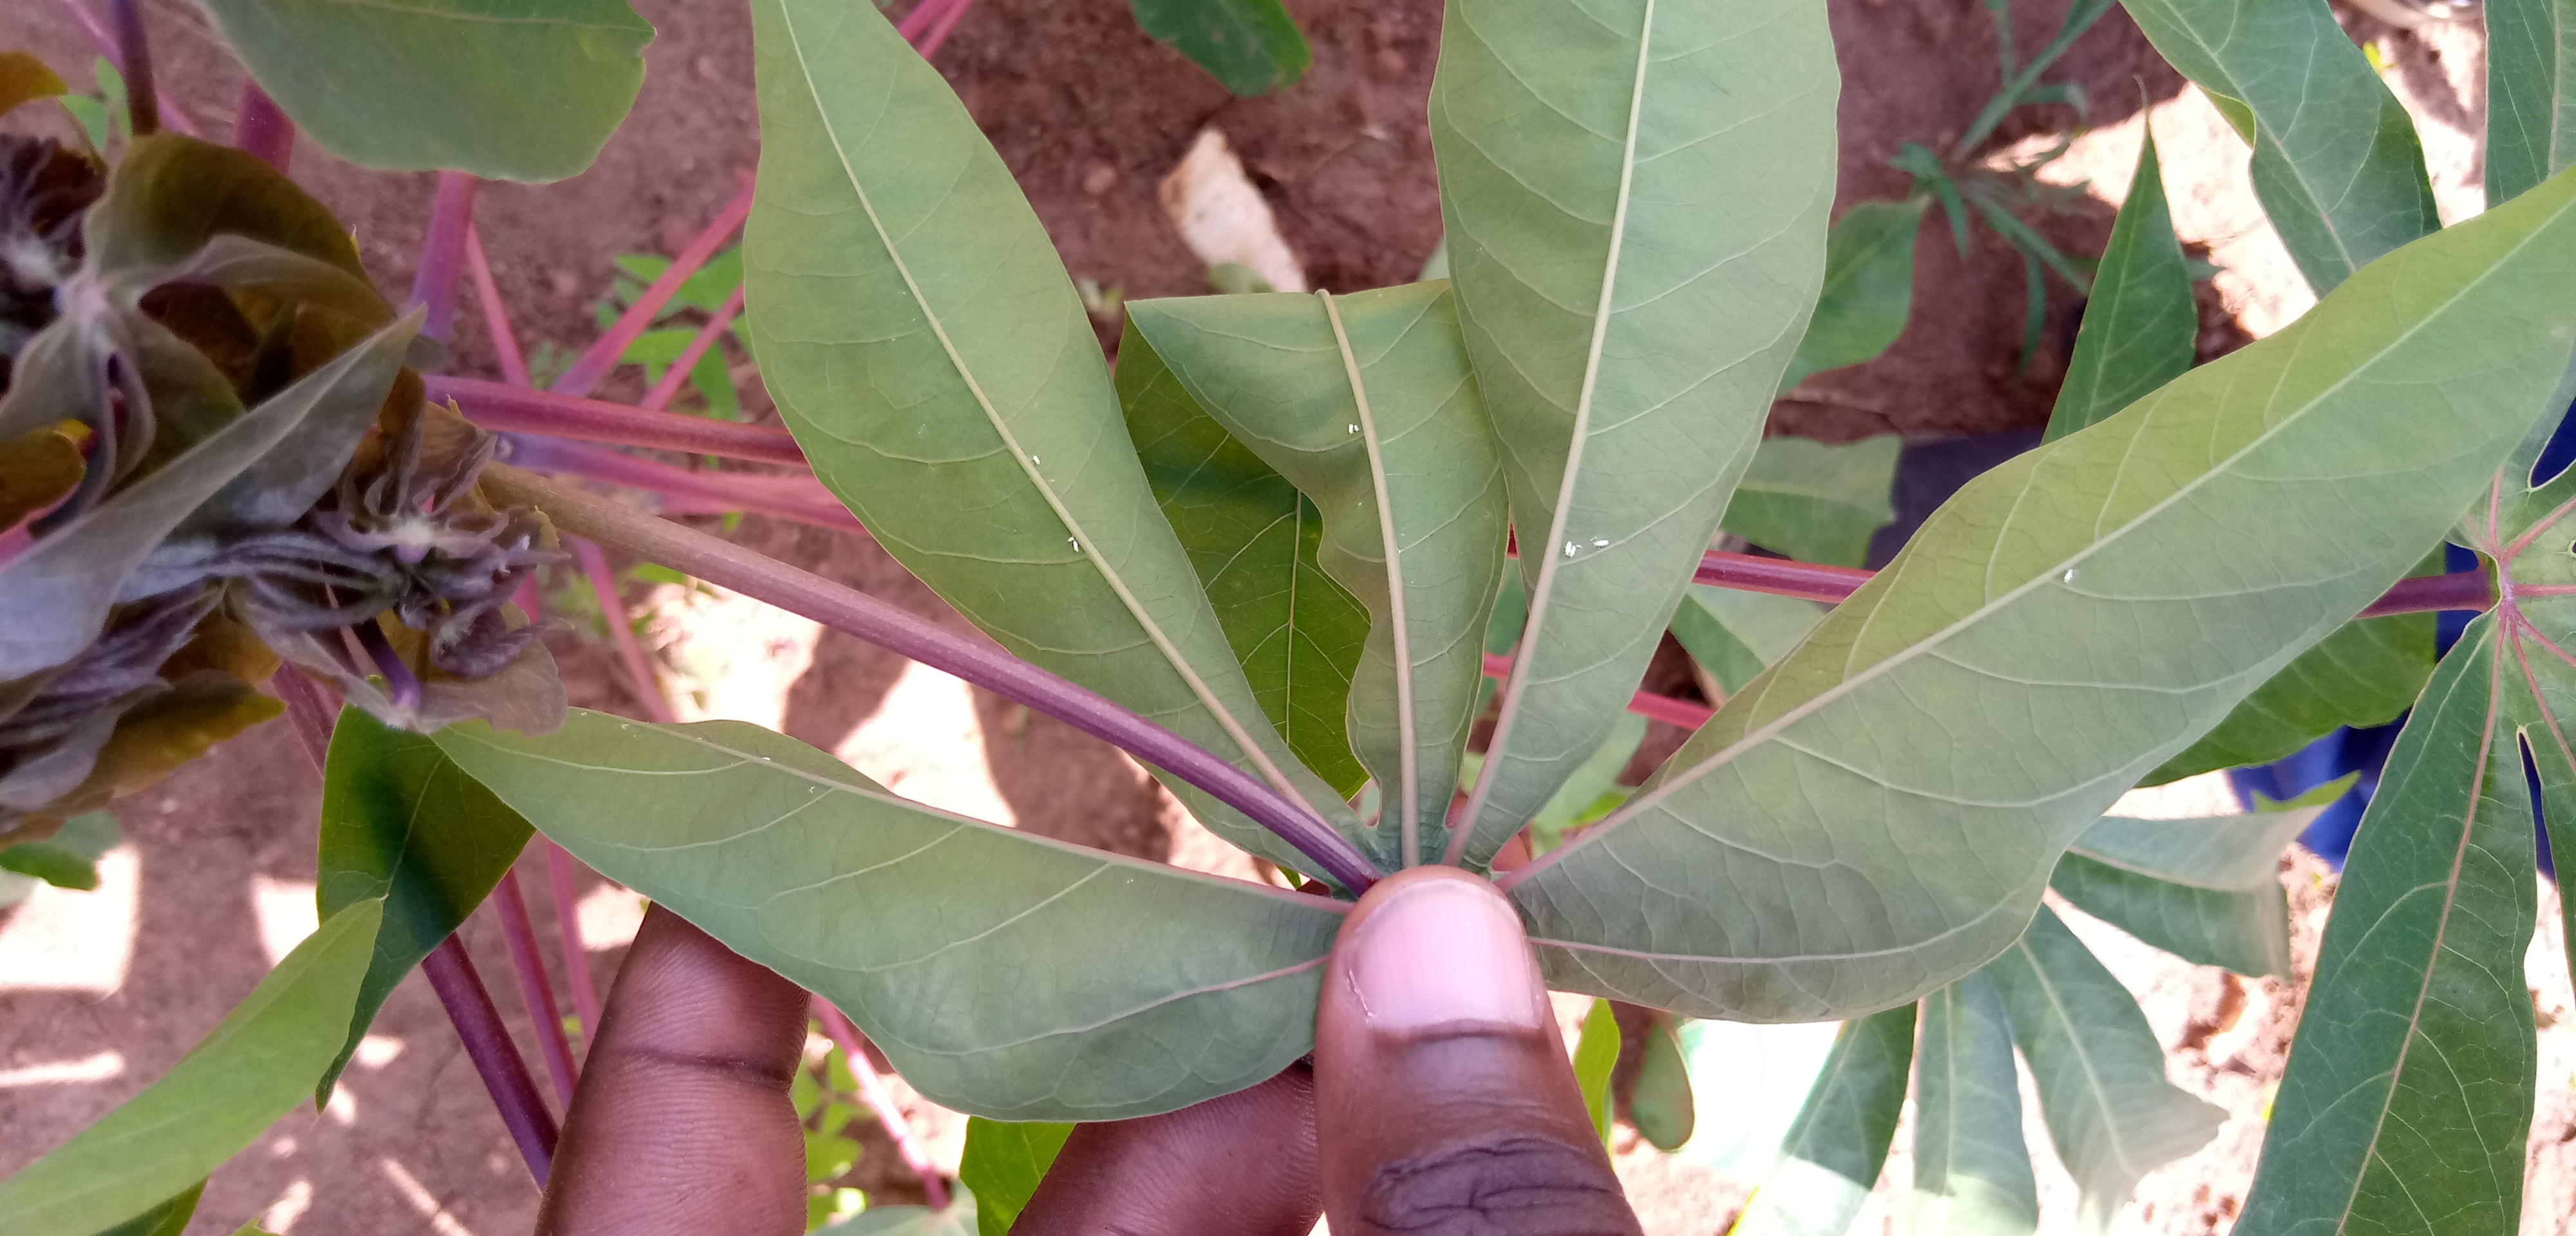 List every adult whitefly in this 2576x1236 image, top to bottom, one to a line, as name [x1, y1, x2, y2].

whitefly [1343, 417, 1365, 444]
whitefly [1027, 448, 1045, 467]
whitefly [1584, 515, 1620, 561]
whitefly [1054, 530, 1105, 569]
whitefly [1535, 533, 1589, 577]
whitefly [2056, 556, 2084, 605]
whitefly [747, 734, 781, 775]